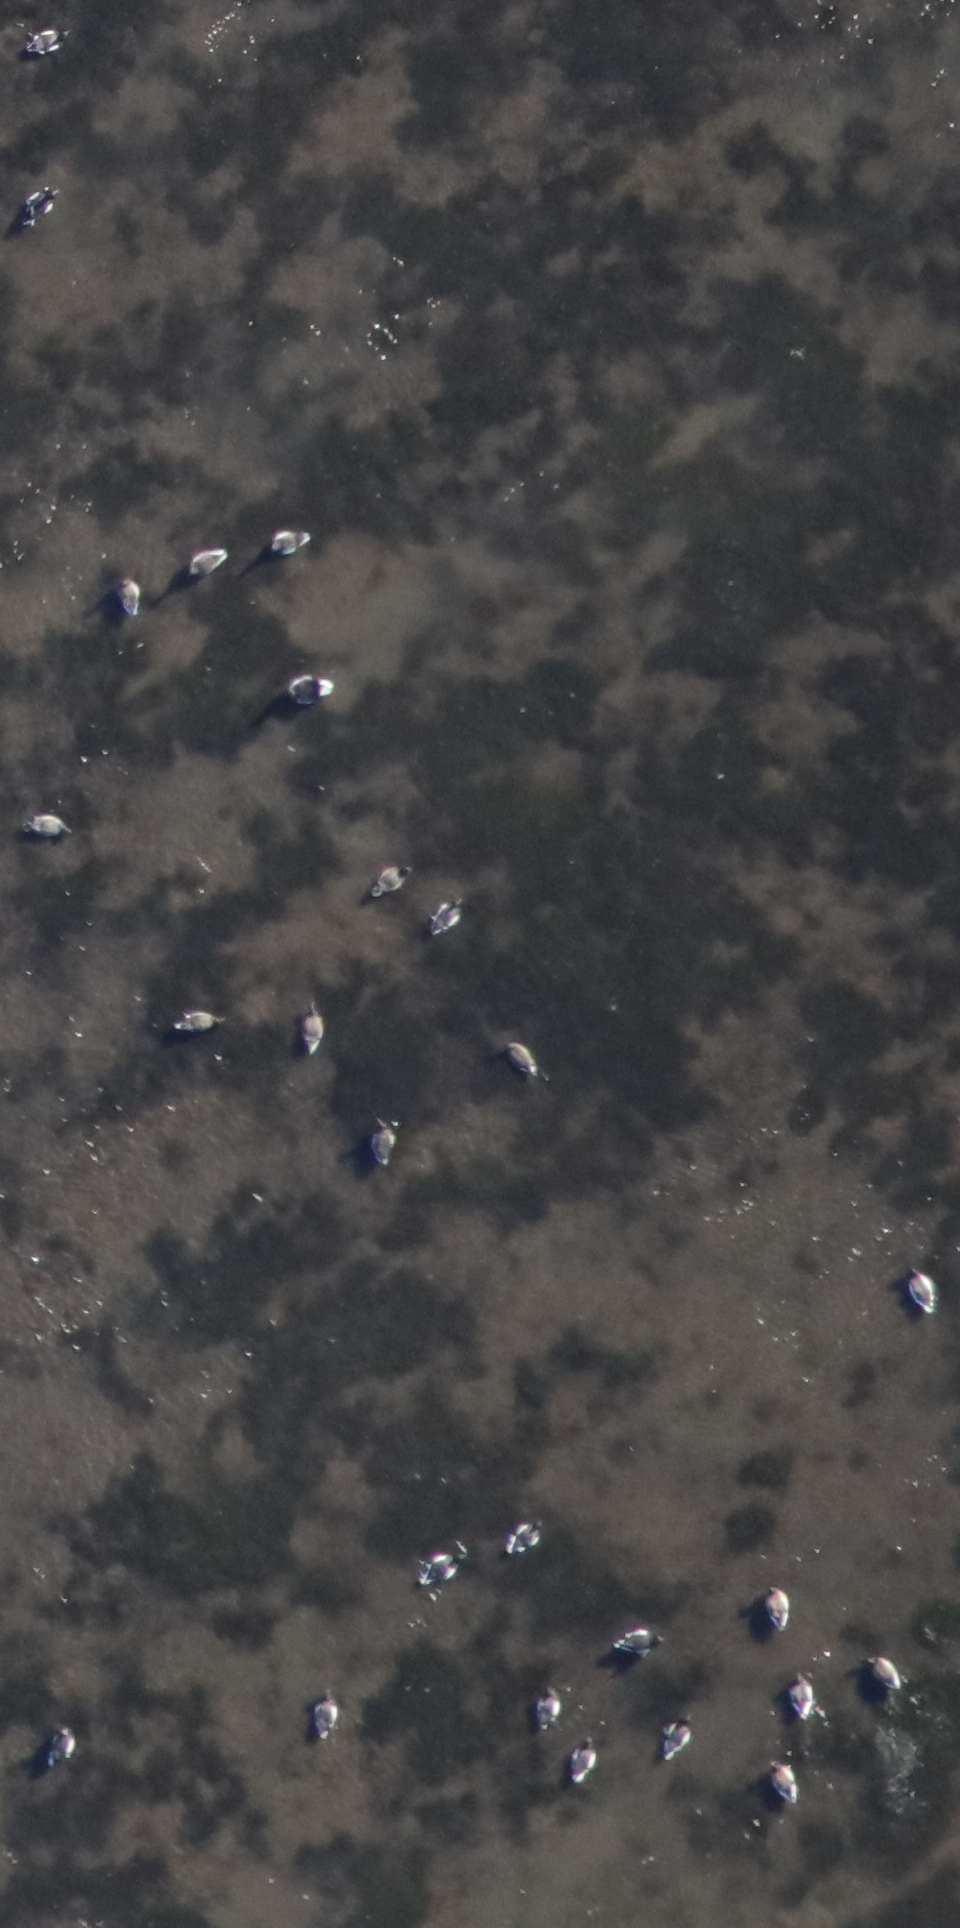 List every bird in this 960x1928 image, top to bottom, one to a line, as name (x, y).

brant (45, 39)
brant (38, 204)
brant (288, 542)
brant (206, 563)
brant (129, 595)
brant (304, 689)
brant (47, 826)
brant (389, 879)
brant (445, 917)
brant (198, 1020)
brant (312, 1028)
brant (518, 1056)
brant (383, 1142)
brant (921, 1290)
brant (526, 1537)
brant (441, 1567)
brant (777, 1608)
brant (640, 1642)
brant (884, 1670)
brant (803, 1698)
brant (548, 1709)
brant (326, 1716)
brant (676, 1737)
brant (62, 1745)
brant (583, 1762)
brant (781, 1779)